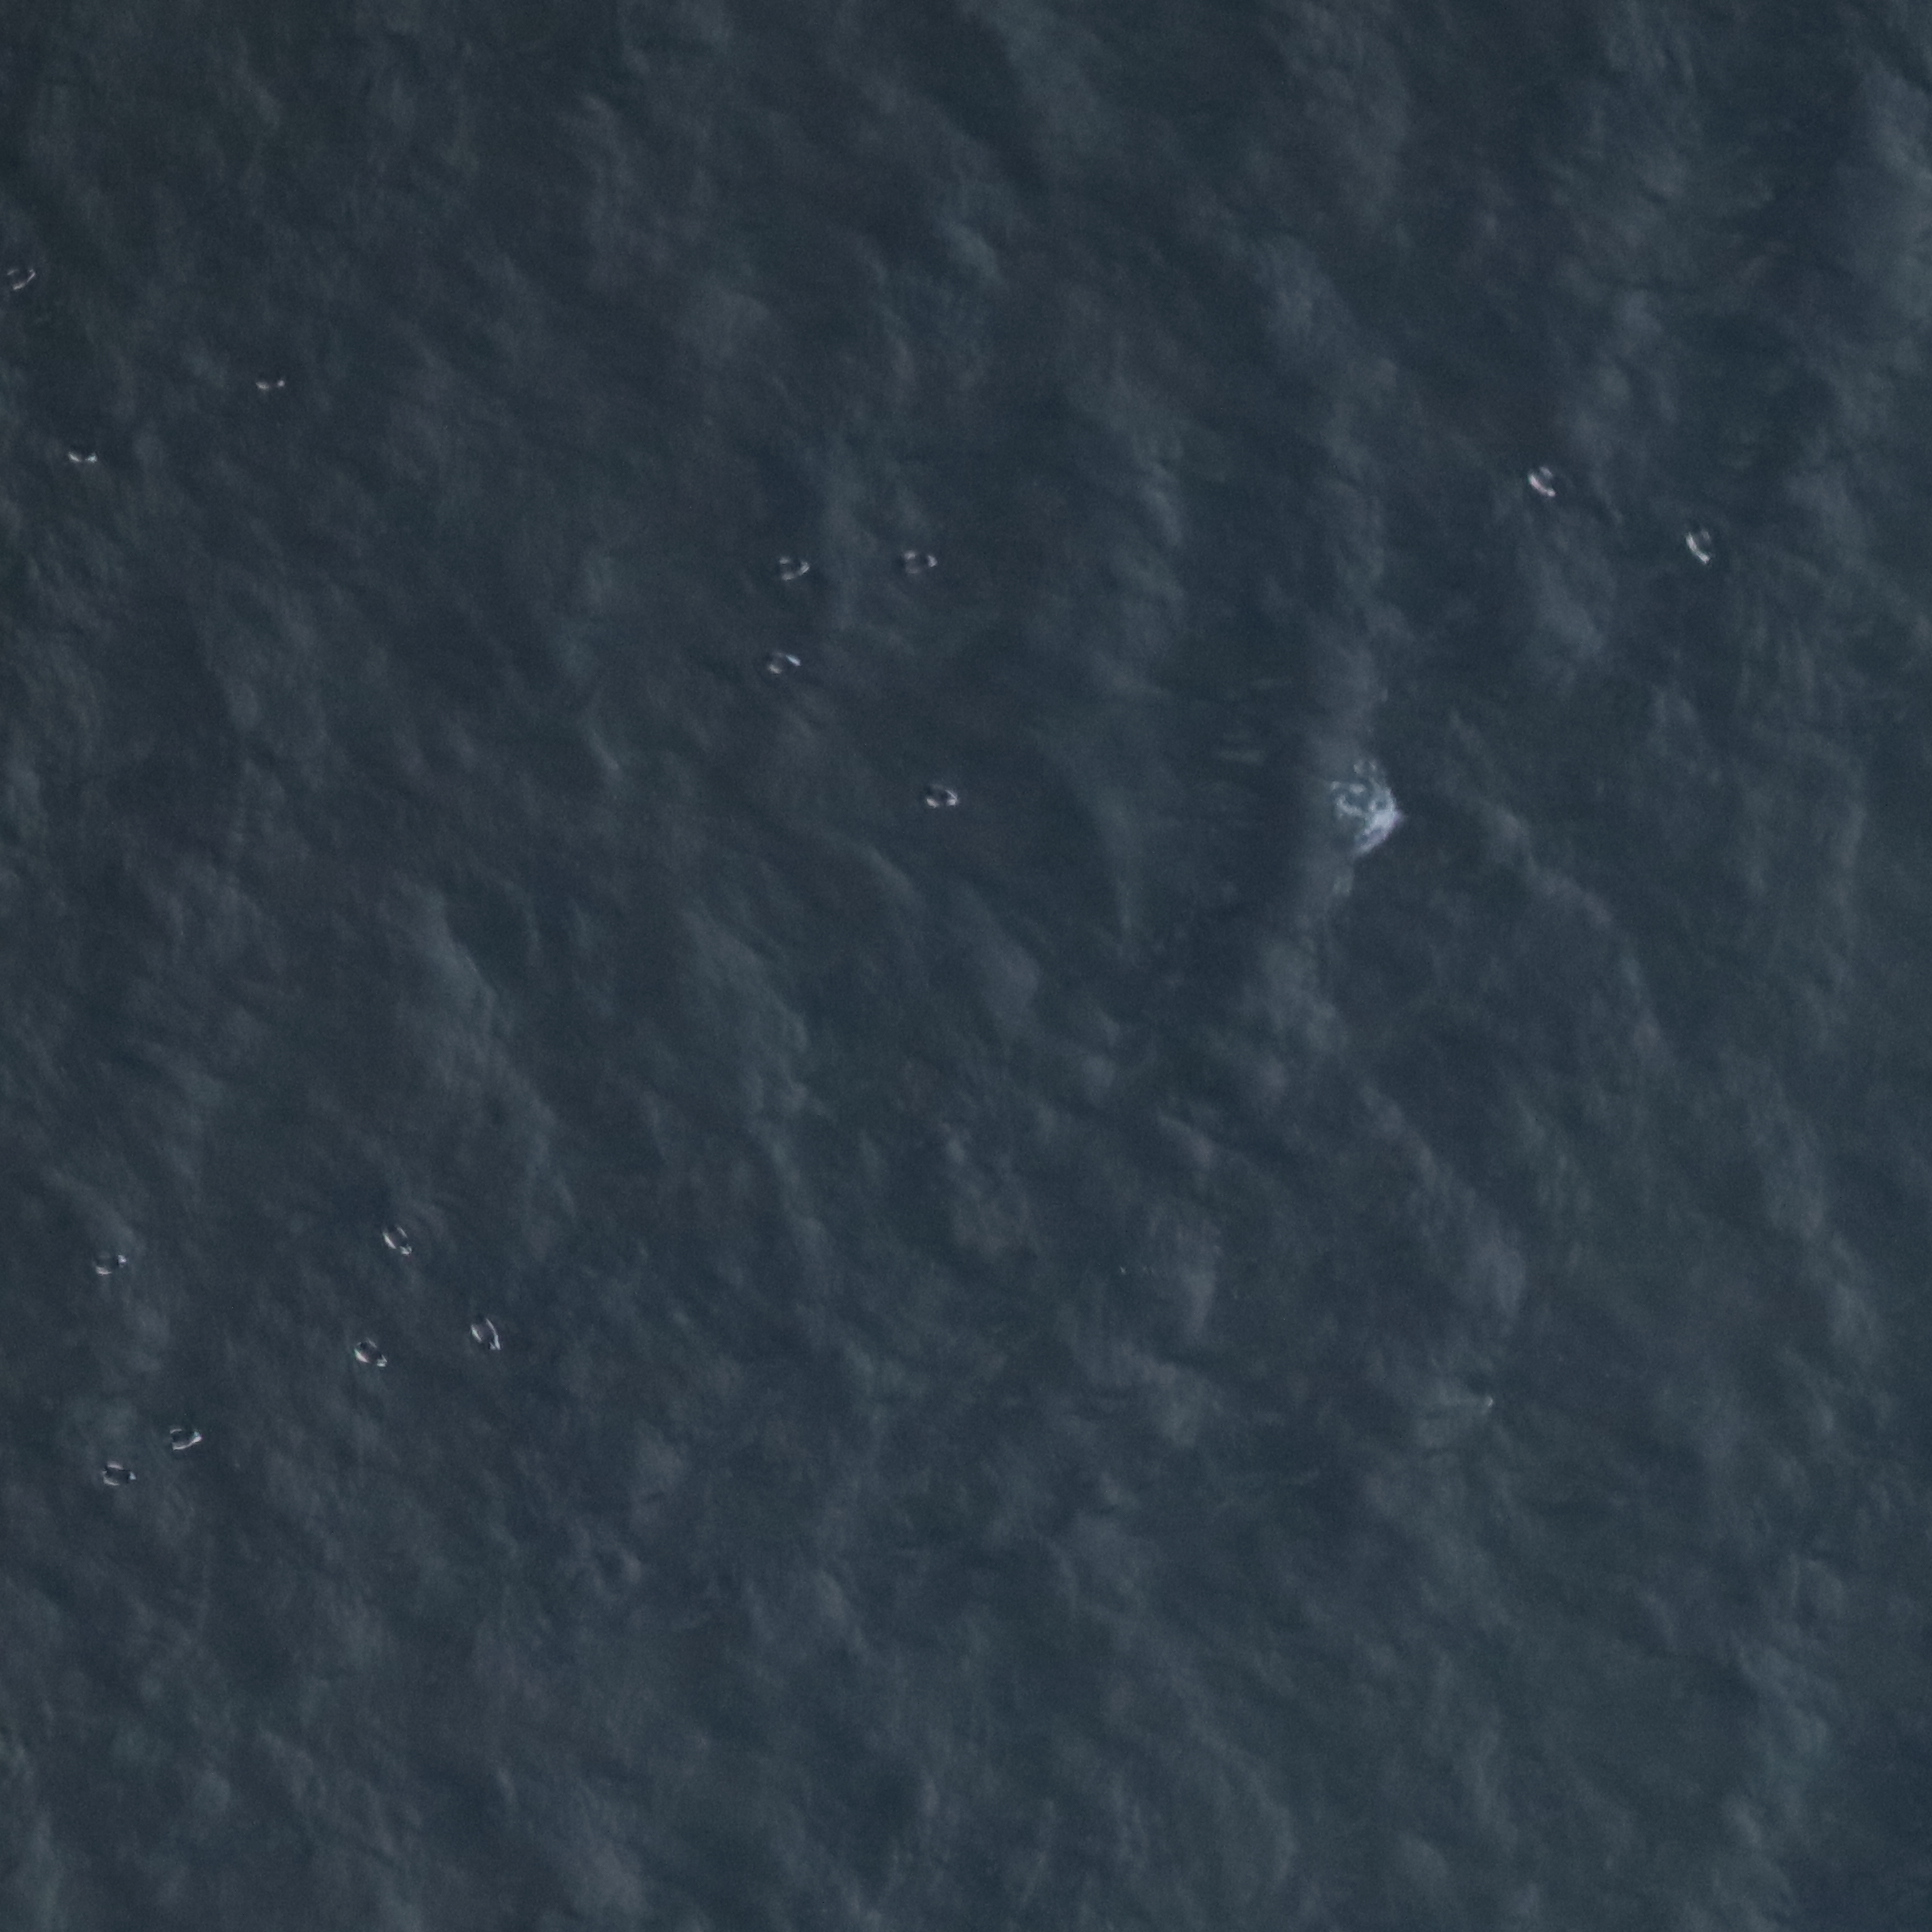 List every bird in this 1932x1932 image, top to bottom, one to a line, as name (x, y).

brant (13, 279)
brant (266, 380)
brant (81, 455)
brant (1544, 478)
brant (1701, 538)
brant (915, 564)
brant (791, 567)
brant (783, 662)
brant (940, 793)
brant (396, 1235)
brant (104, 1264)
brant (485, 1332)
brant (369, 1353)
brant (181, 1435)
brant (118, 1475)